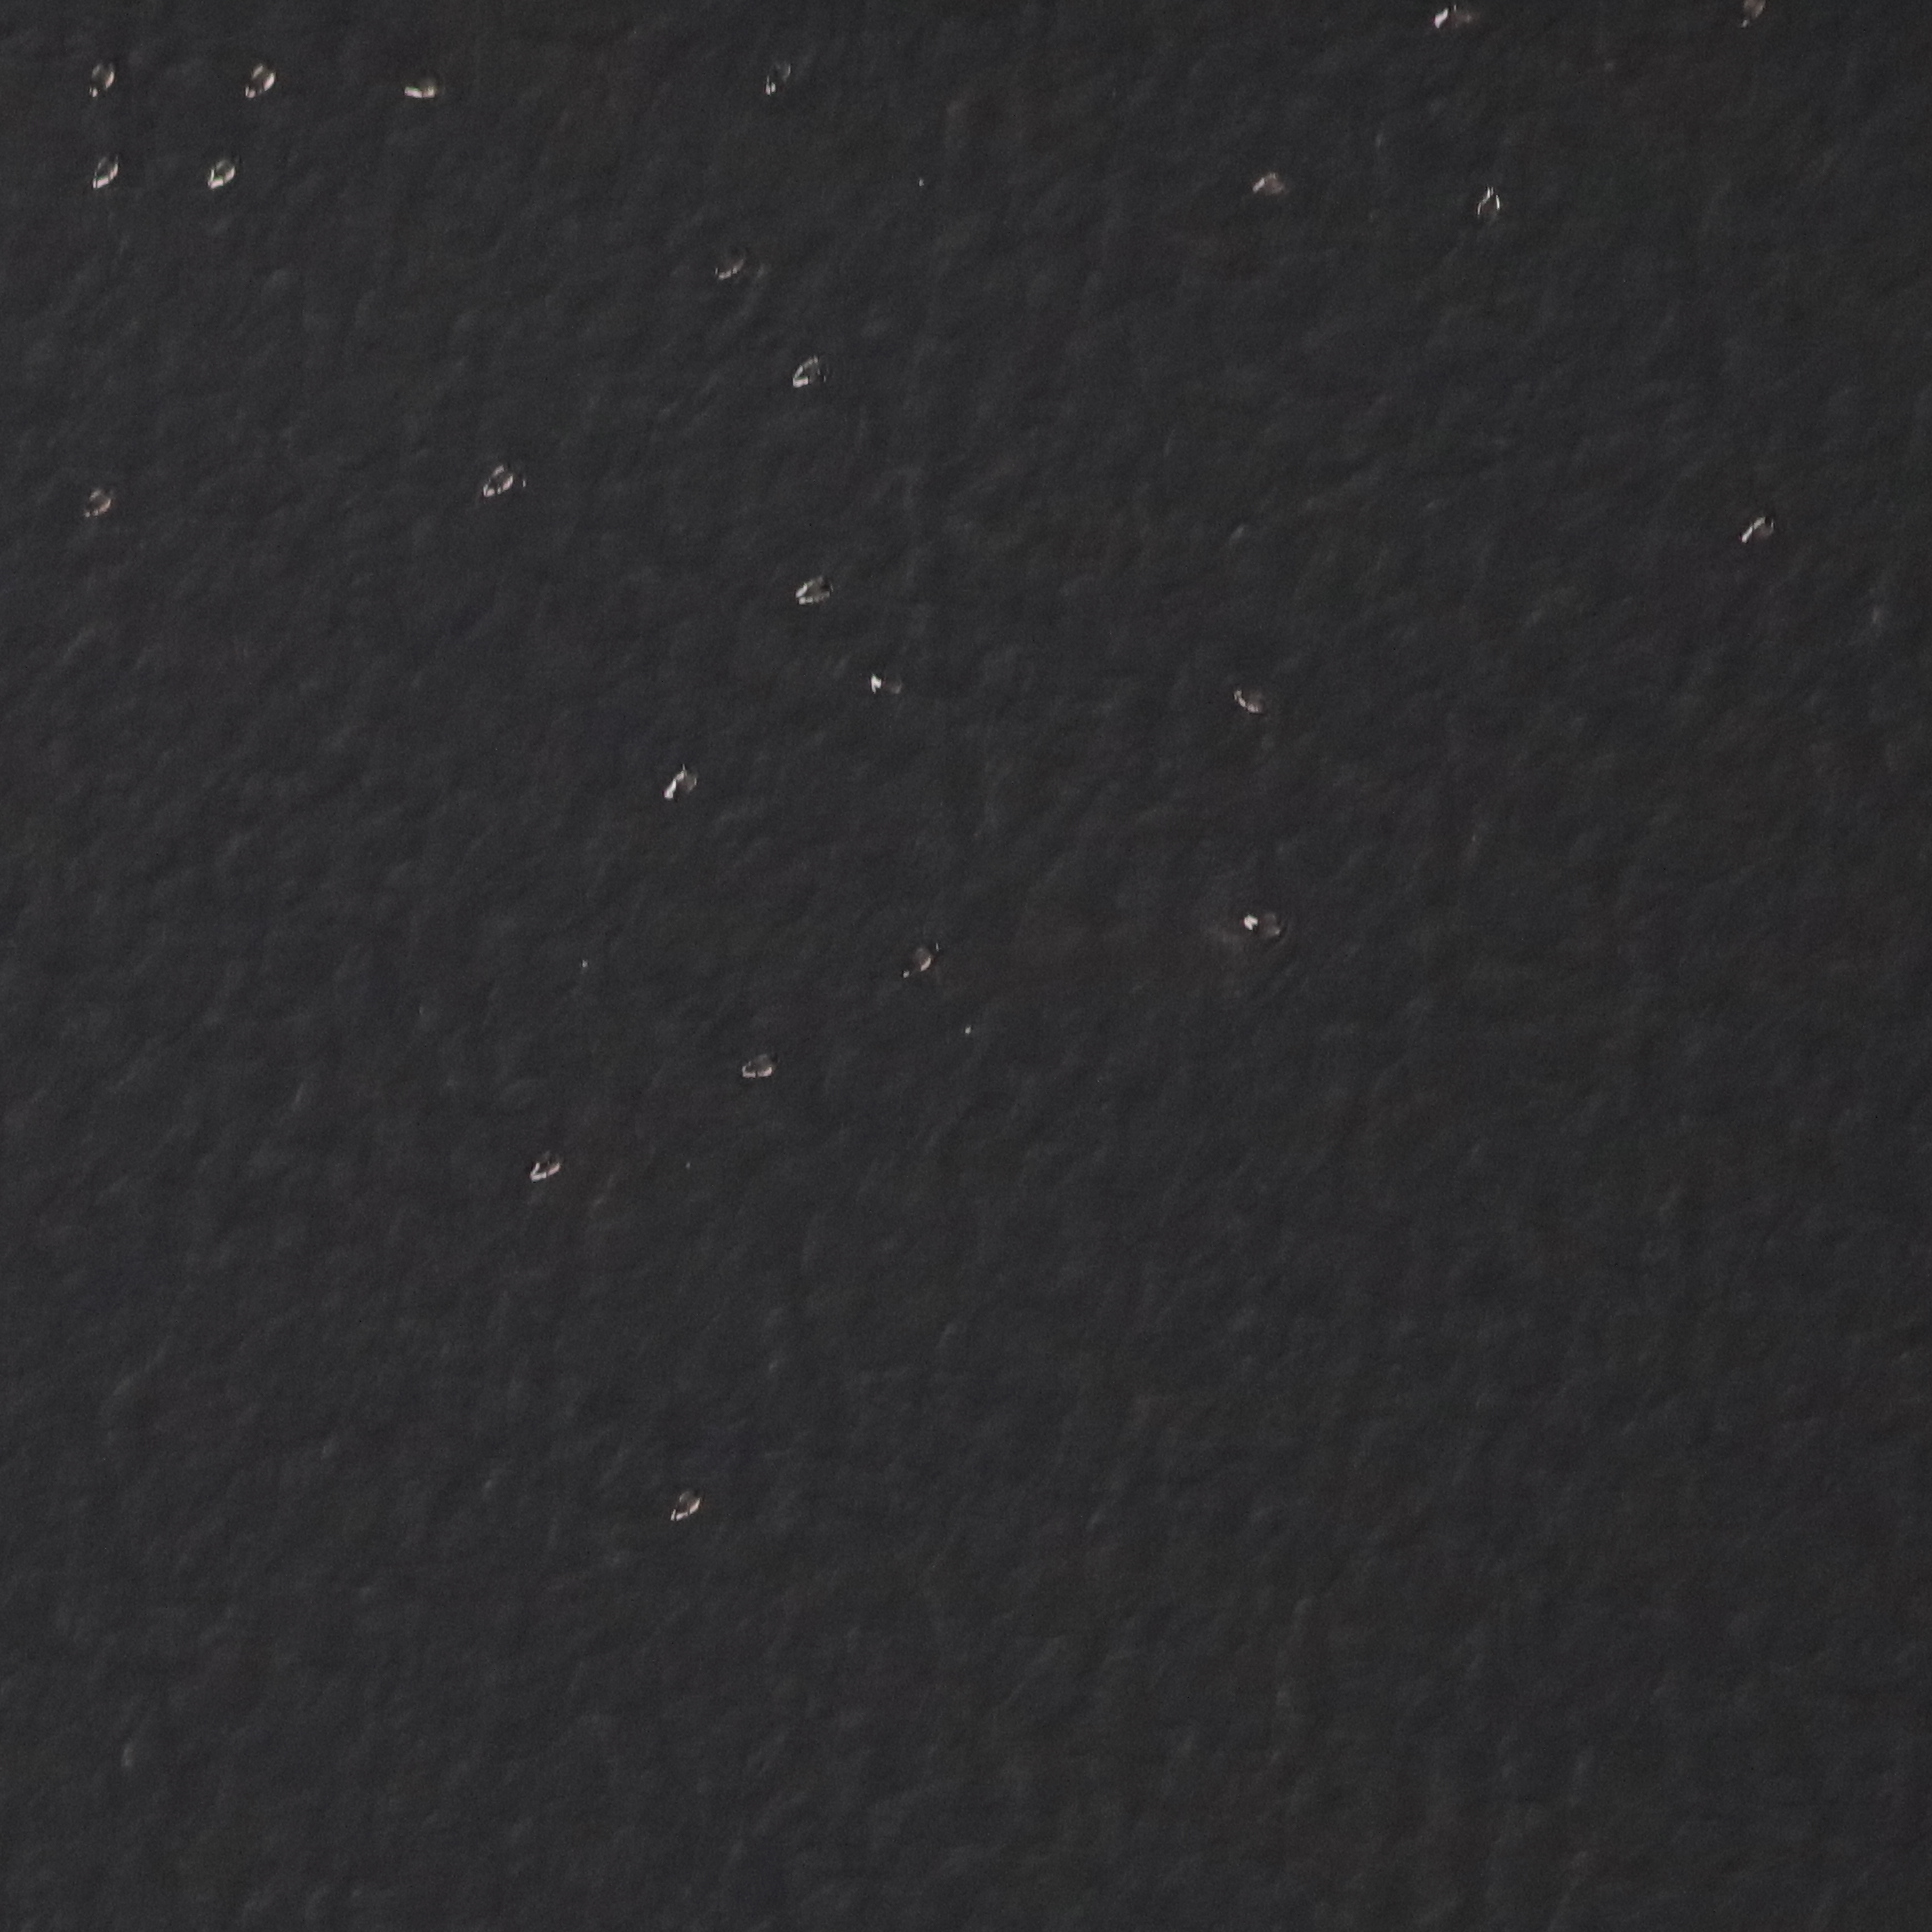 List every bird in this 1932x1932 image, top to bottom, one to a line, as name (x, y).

brant (1751, 8)
brant (1448, 13)
brant (776, 72)
brant (103, 77)
brant (260, 79)
brant (421, 90)
brant (107, 170)
brant (224, 171)
brant (1268, 185)
brant (1488, 207)
brant (724, 257)
brant (806, 369)
brant (501, 478)
brant (98, 501)
brant (1756, 529)
brant (817, 588)
brant (878, 685)
brant (1251, 702)
brant (680, 781)
brant (1261, 924)
brant (922, 955)
brant (760, 1065)
brant (545, 1166)
brant (688, 1503)